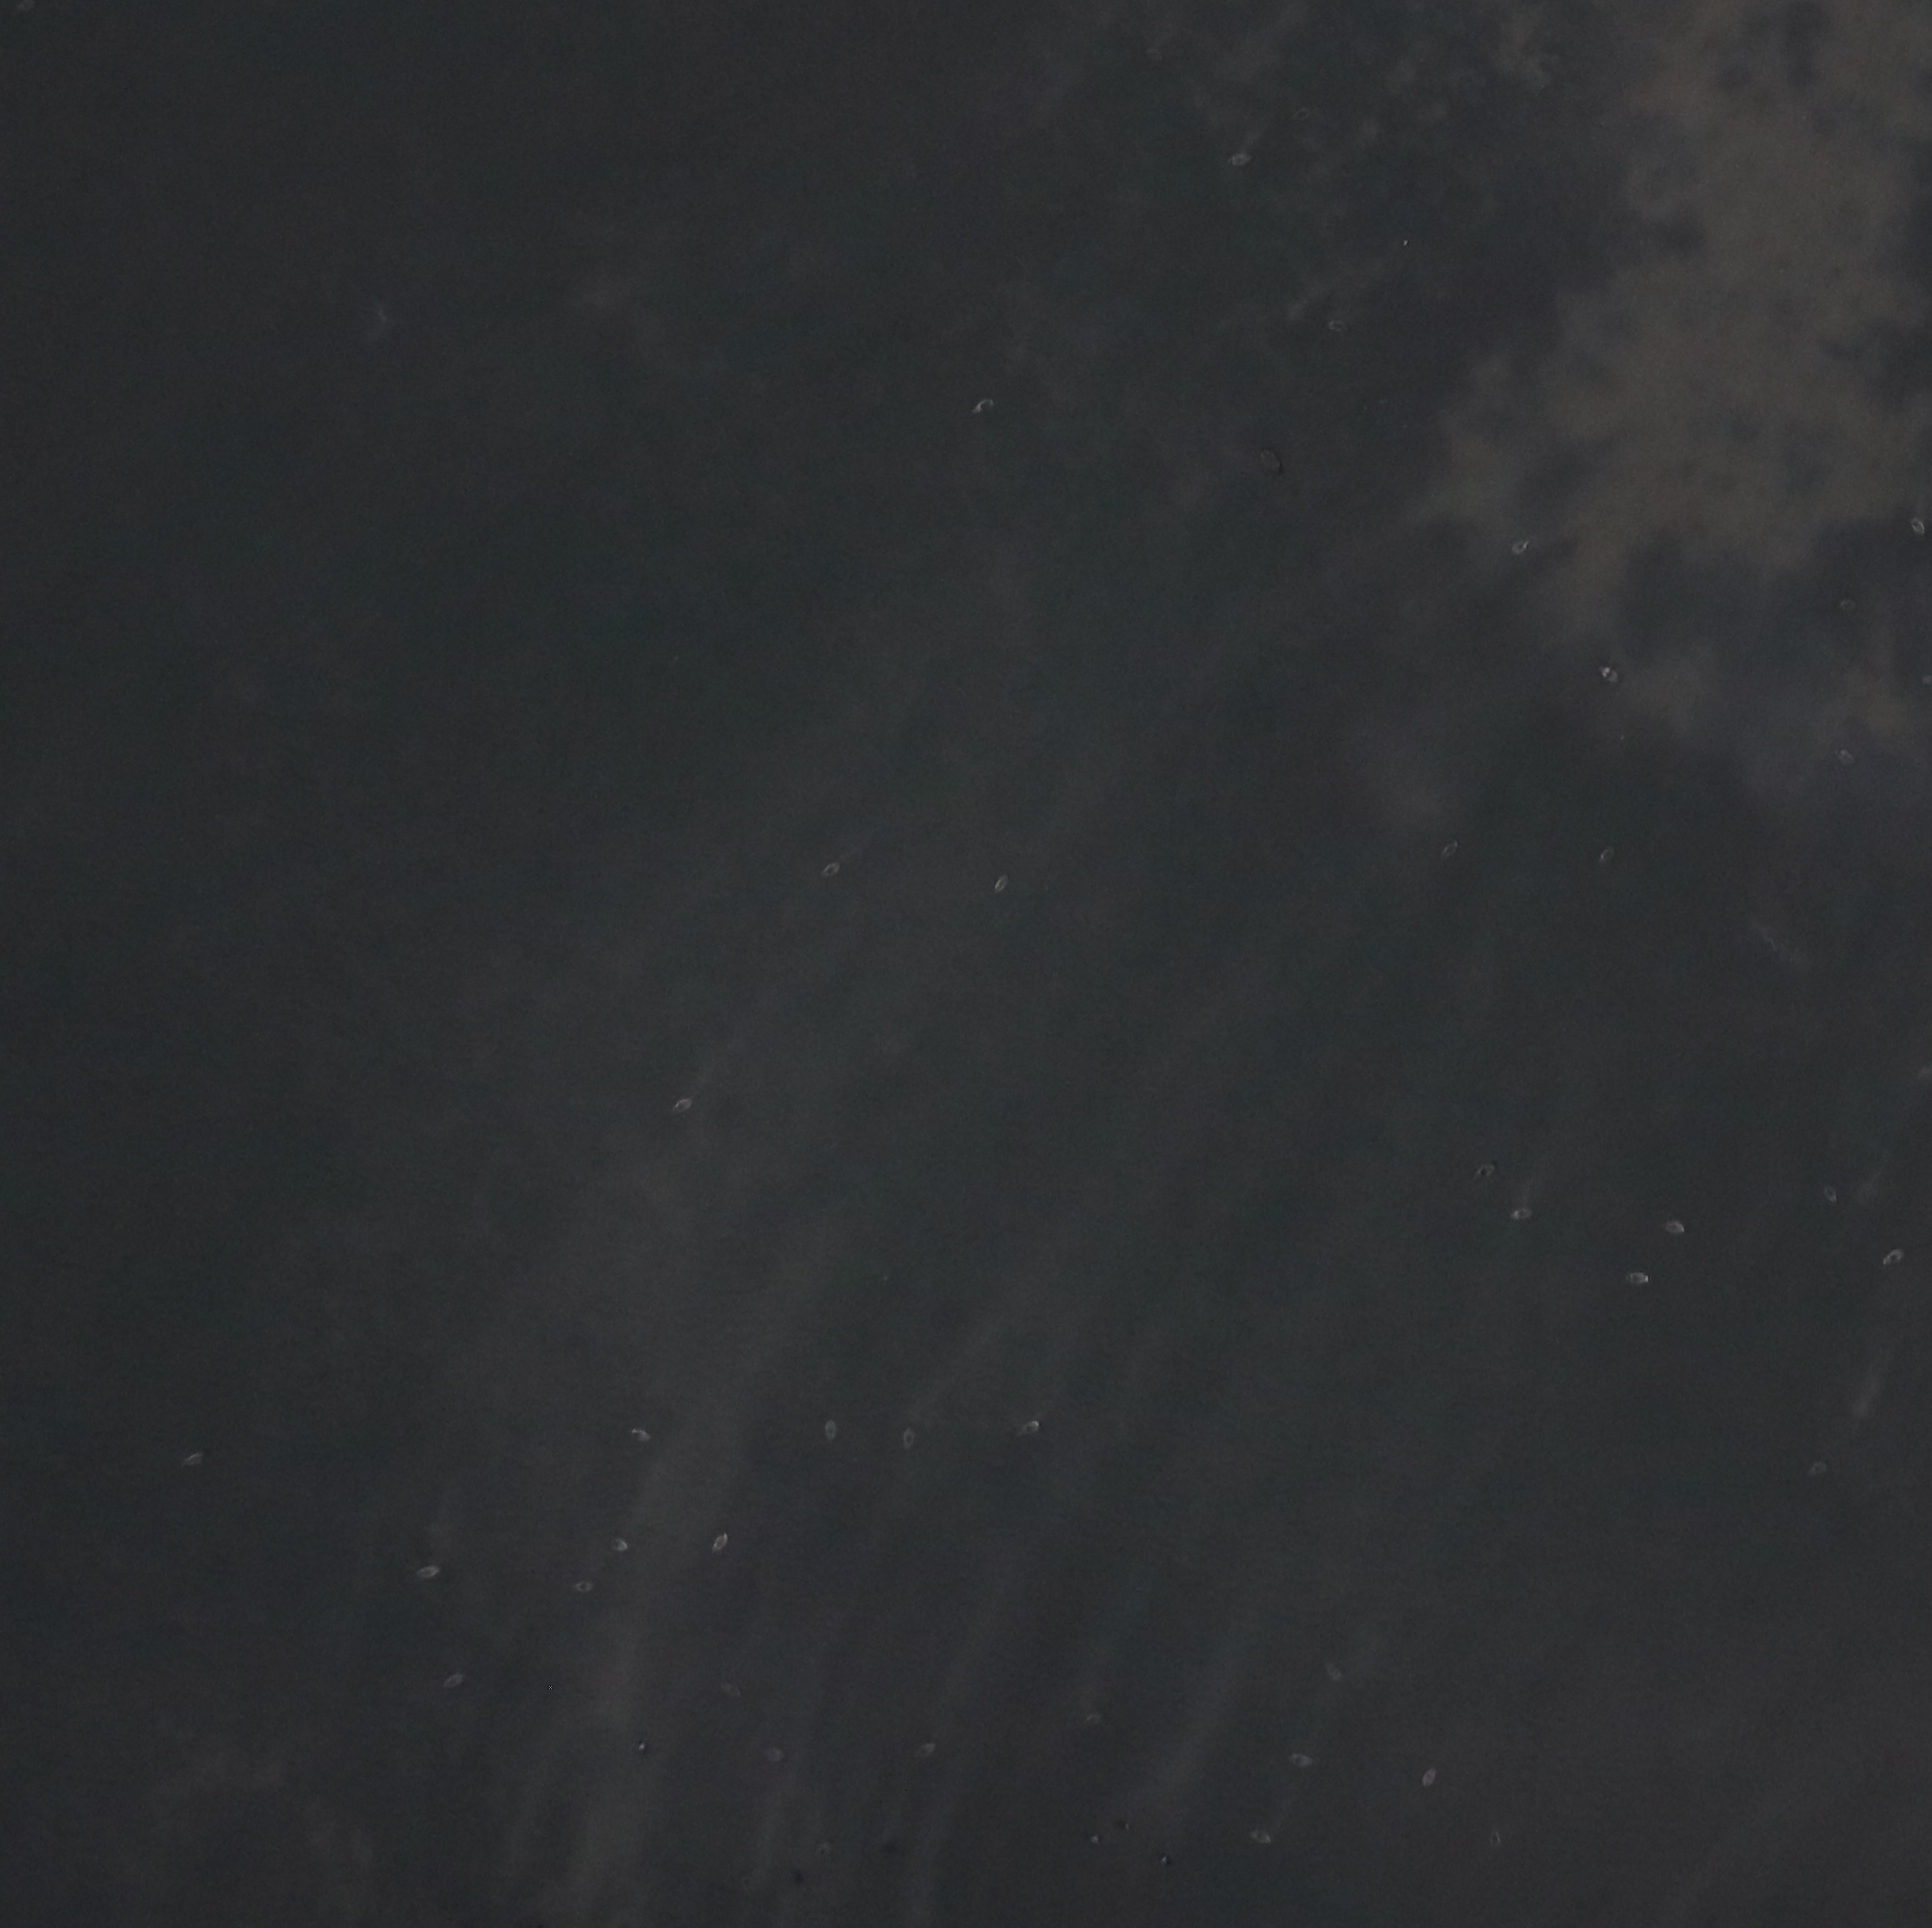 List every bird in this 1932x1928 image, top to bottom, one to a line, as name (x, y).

other bird (1155, 57)
other bird (1311, 112)
other bird (1245, 159)
other bird (1339, 324)
other bird (974, 405)
Canada goose (1267, 460)
other bird (1928, 522)
other bird (1523, 552)
other bird (1846, 604)
other bird (1610, 662)
other bird (1847, 762)
other bird (1606, 852)
other bird (1457, 858)
other bird (832, 864)
other bird (1010, 890)
other bird (684, 1098)
other bird (1489, 1163)
other bird (1837, 1194)
other bird (1526, 1217)
other bird (1676, 1227)
other bird (1895, 1259)
other bird (1646, 1283)
other bird (1030, 1421)
other bird (832, 1433)
other bird (900, 1441)
other bird (639, 1443)
other bird (193, 1460)
other bird (1817, 1482)
other bird (624, 1547)
other bird (721, 1547)
other bird (436, 1567)
other bird (587, 1580)
other bird (467, 1674)
other bird (1333, 1677)
other bird (729, 1693)
other bird (1099, 1712)
other bird (928, 1752)
other bird (650, 1753)
other bird (779, 1753)
other bird (1297, 1759)
other bird (1432, 1780)
other bird (1123, 1827)
other bird (1252, 1831)
other bird (1099, 1840)
other bird (1489, 1846)
other bird (825, 1848)
other bird (894, 1848)
other bird (1162, 1857)
other bird (804, 1872)